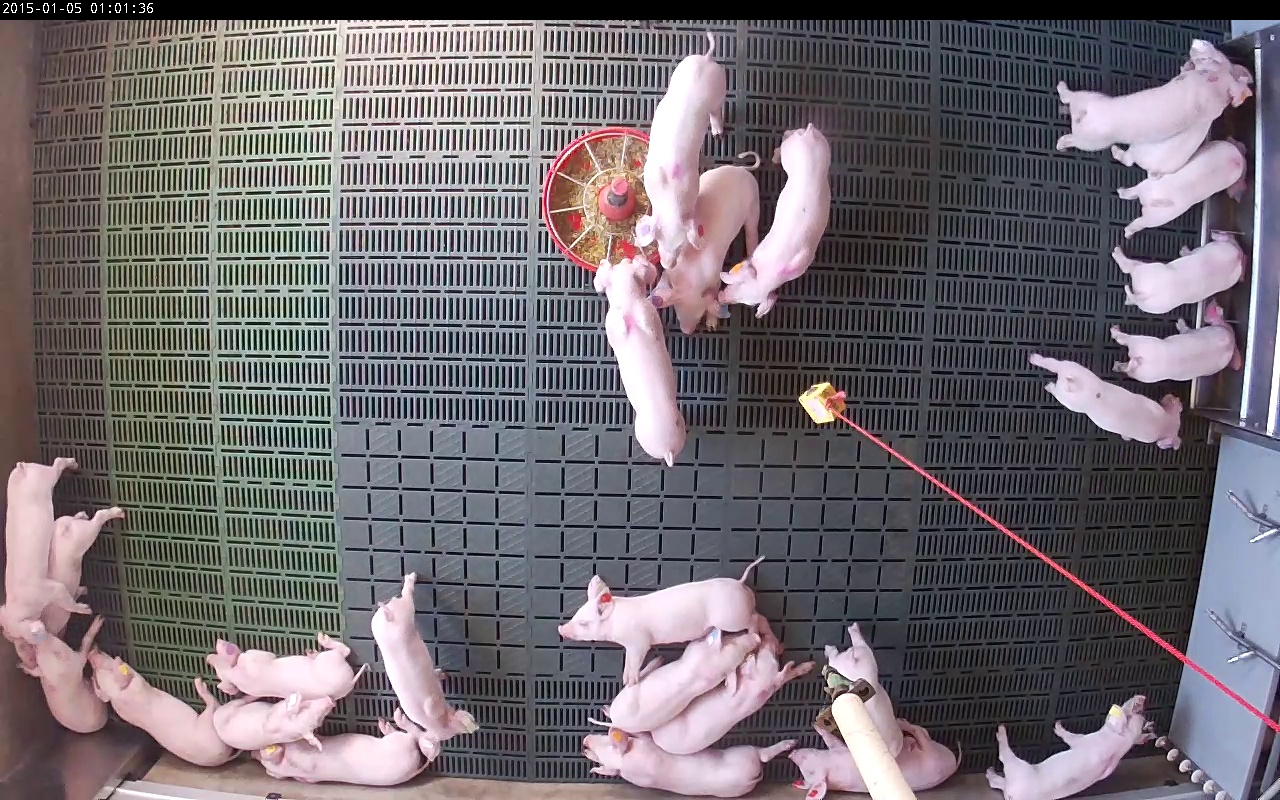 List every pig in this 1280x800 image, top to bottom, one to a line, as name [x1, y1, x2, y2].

pig [634, 33, 723, 269]
pig [1112, 39, 1254, 184]
pig [1058, 57, 1254, 156]
pig [718, 123, 832, 322]
pig [1116, 136, 1248, 241]
pig [653, 151, 763, 335]
pig [1112, 231, 1249, 312]
pig [594, 256, 686, 468]
pig [1111, 298, 1243, 381]
pig [1031, 352, 1186, 452]
pig [1, 457, 92, 644]
pig [3, 506, 122, 669]
pig [555, 555, 782, 685]
pig [373, 573, 480, 760]
pig [21, 615, 111, 736]
pig [823, 620, 904, 757]
pig [586, 627, 760, 735]
pig [207, 631, 373, 702]
pig [649, 634, 818, 756]
pig [90, 649, 243, 772]
pig [213, 694, 335, 752]
pig [984, 694, 1160, 799]
pig [252, 706, 431, 785]
pig [582, 706, 795, 798]
pig [787, 718, 962, 799]